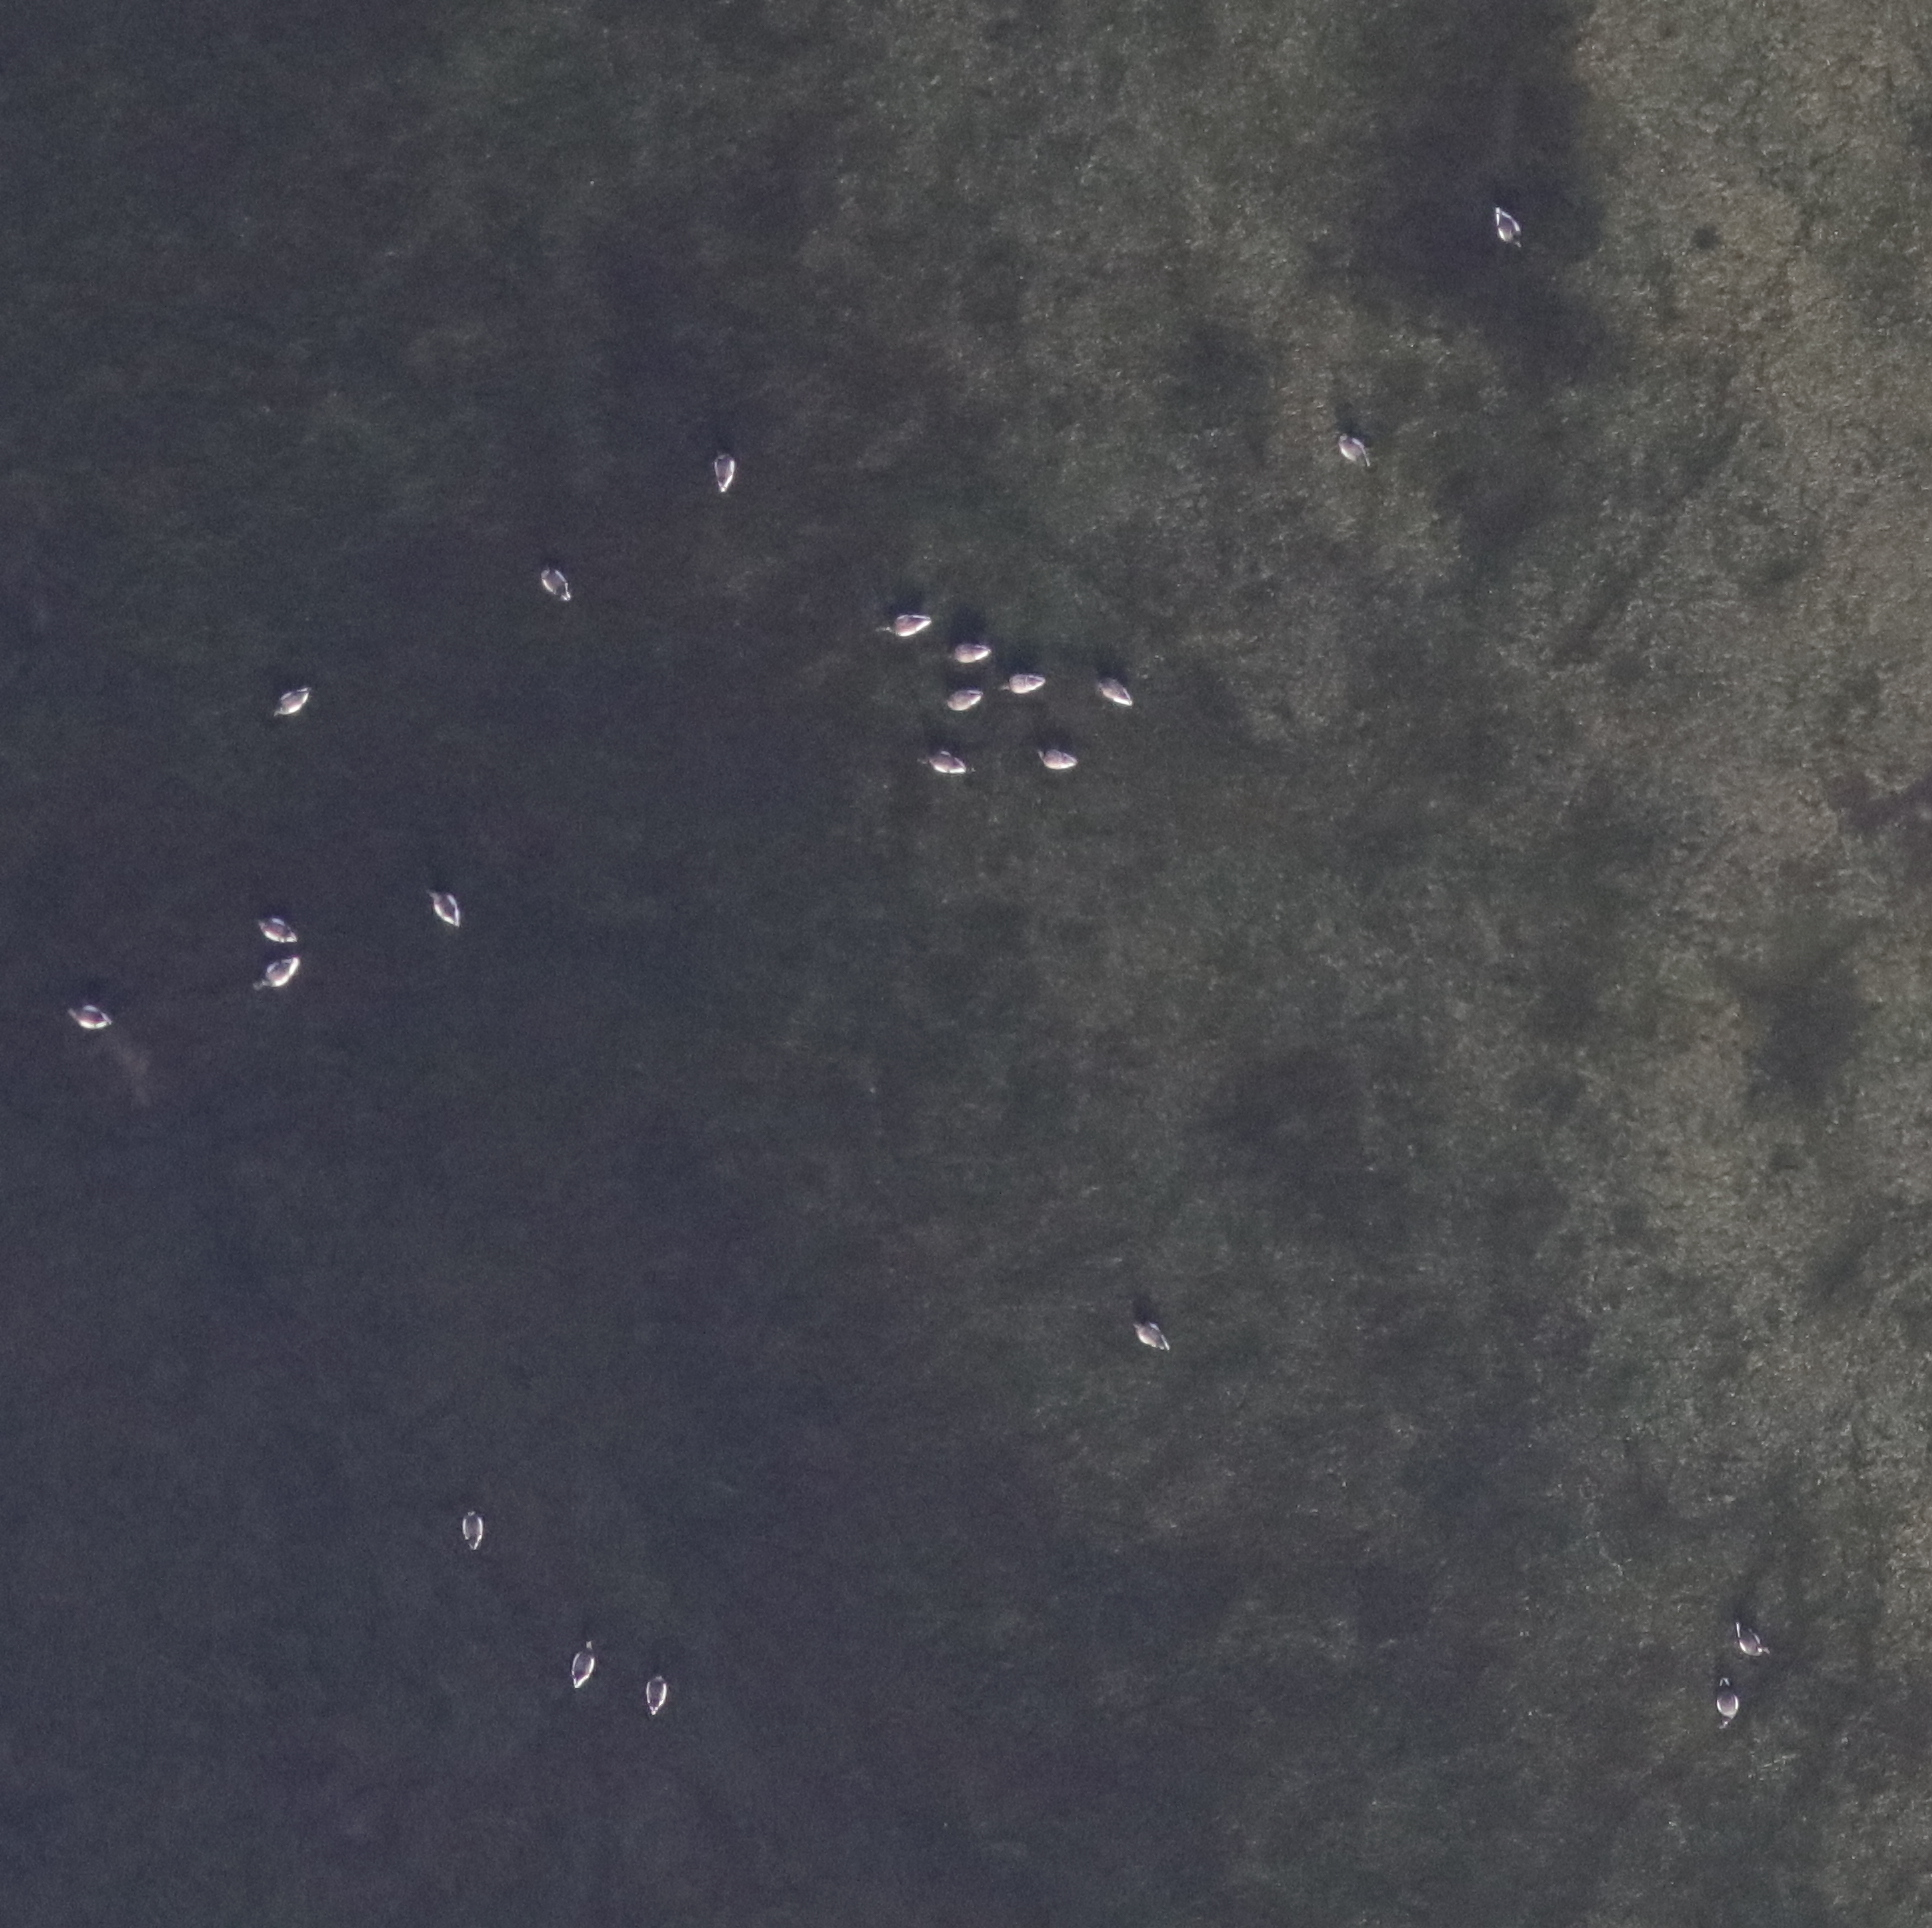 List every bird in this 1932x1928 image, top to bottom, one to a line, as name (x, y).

brant (1508, 229)
brant (1354, 450)
brant (725, 471)
brant (555, 584)
brant (908, 625)
brant (969, 653)
brant (1024, 684)
brant (1114, 690)
brant (962, 698)
brant (293, 702)
brant (1058, 758)
brant (946, 762)
brant (445, 907)
brant (277, 931)
brant (279, 976)
brant (90, 1017)
brant (1152, 1335)
brant (473, 1531)
brant (1750, 1641)
brant (583, 1665)
brant (655, 1694)
brant (1727, 1703)